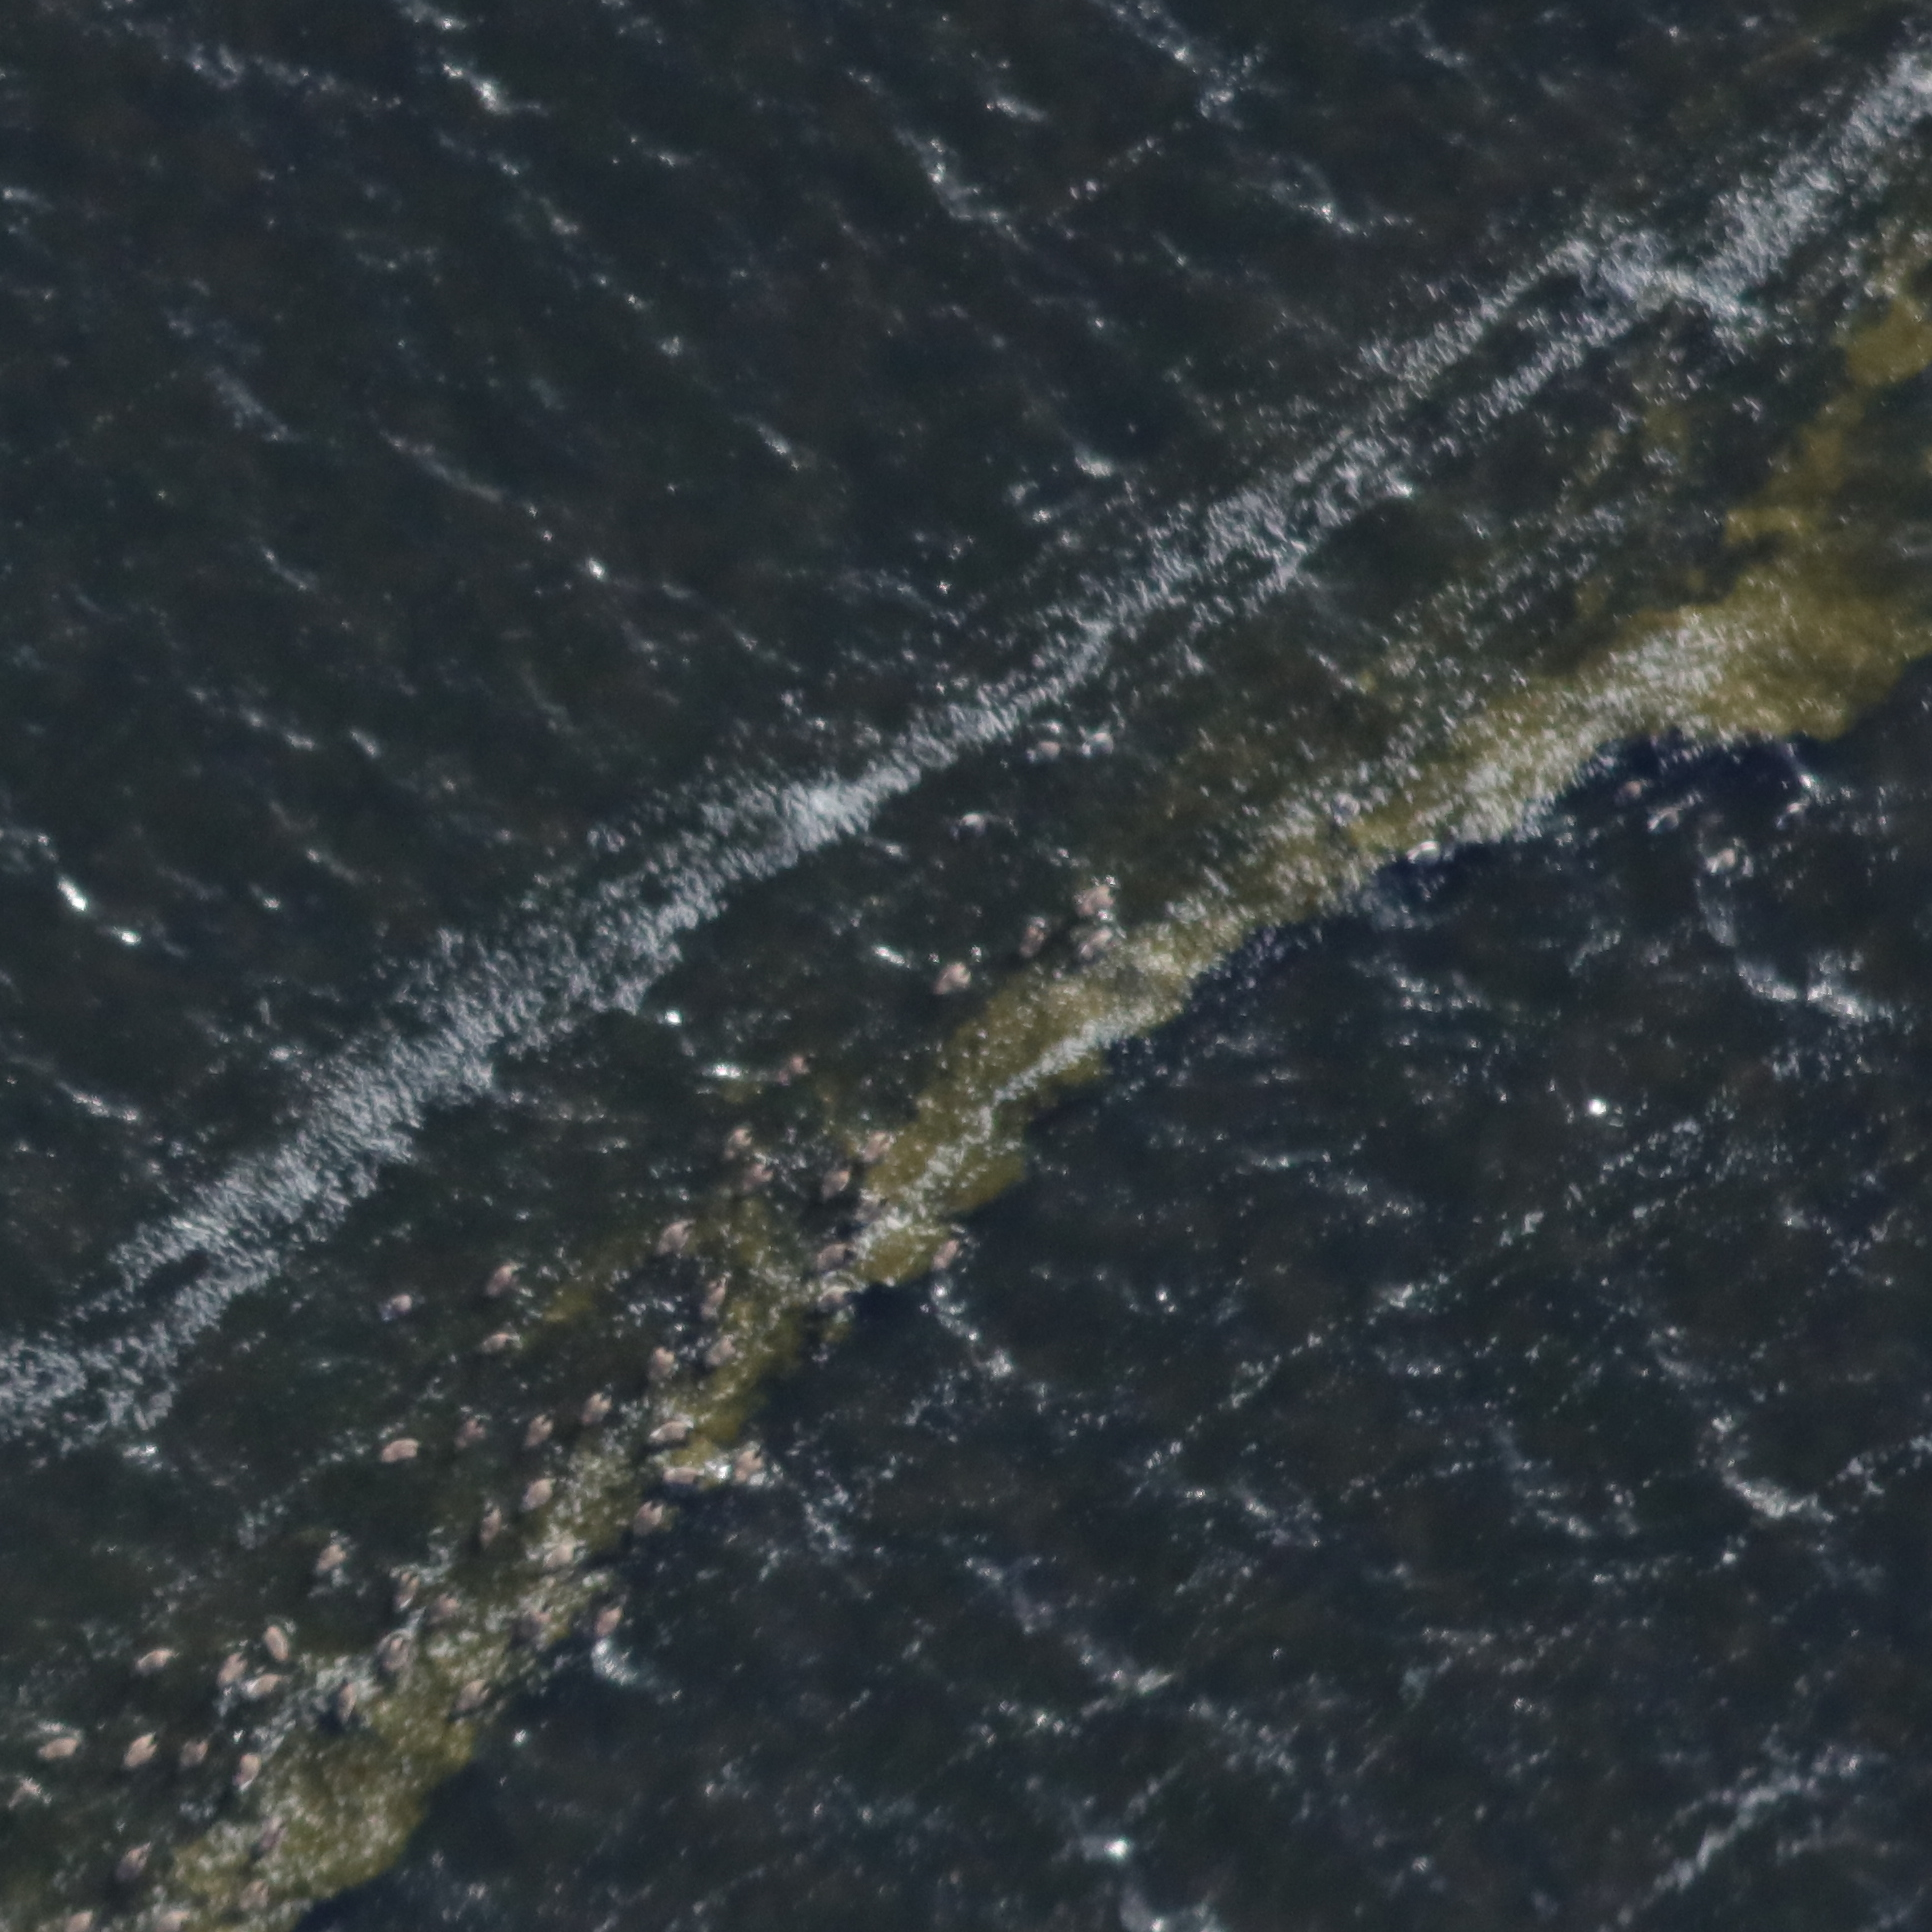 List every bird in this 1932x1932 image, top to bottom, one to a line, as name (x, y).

Canada goose (1094, 746)
Canada goose (1046, 756)
brant (1635, 793)
brant (1346, 808)
brant (1793, 817)
Canada goose (969, 824)
brant (1669, 824)
brant (1433, 857)
brant (1721, 865)
Canada goose (1101, 901)
Canada goose (1031, 938)
Canada goose (1094, 943)
Canada goose (953, 977)
Canada goose (801, 1066)
Canada goose (738, 1143)
Canada goose (879, 1144)
Canada goose (768, 1171)
Canada goose (827, 1181)
Canada goose (675, 1242)
Canada goose (949, 1249)
Canada goose (838, 1254)
Canada goose (502, 1282)
Canada goose (833, 1299)
Canada goose (398, 1301)
Canada goose (712, 1305)
Canada goose (494, 1342)
Canada goose (720, 1356)
Canada goose (661, 1365)
Canada goose (597, 1409)
Canada goose (541, 1432)
Canada goose (664, 1432)
Canada goose (466, 1435)
Canada goose (398, 1452)
Canada goose (749, 1465)
Canada goose (682, 1476)
Canada goose (537, 1498)
Canada goose (644, 1519)
Canada goose (484, 1526)
Canada goose (327, 1556)
Canada goose (567, 1559)
Canada goose (407, 1592)
Canada goose (442, 1607)
Canada goose (611, 1620)
Canada goose (532, 1627)
Canada goose (275, 1644)
Canada goose (395, 1656)
Canada goose (157, 1665)
Canada goose (230, 1671)
Canada goose (262, 1691)
Canada goose (470, 1698)
Canada goose (348, 1704)
Canada goose (65, 1746)
Canada goose (143, 1750)
Canada goose (192, 1756)
Canada goose (249, 1768)
Canada goose (20, 1793)
Canada goose (274, 1840)
Canada goose (137, 1863)
Canada goose (166, 1919)
Canada goose (75, 1924)